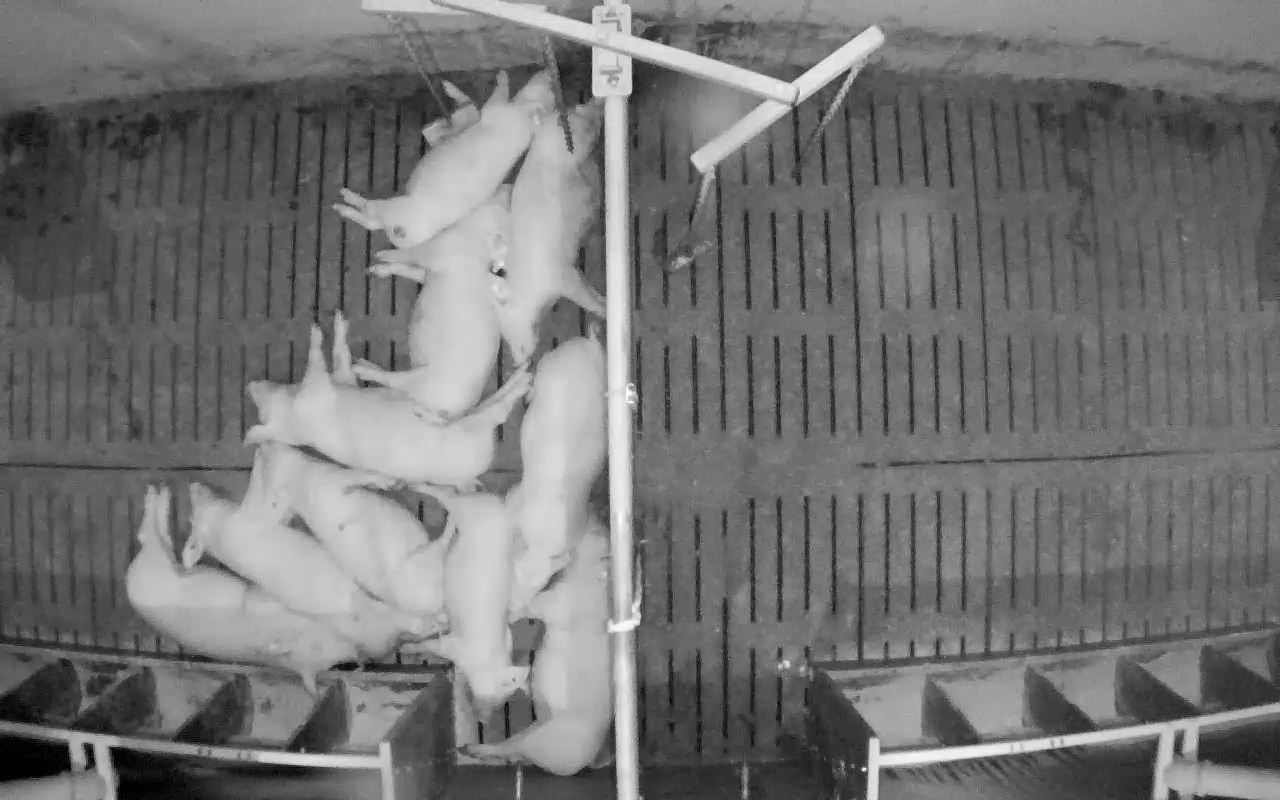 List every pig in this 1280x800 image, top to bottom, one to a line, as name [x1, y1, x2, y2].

pig [332, 65, 557, 248]
pig [486, 95, 607, 365]
pig [351, 183, 513, 413]
pig [242, 306, 531, 488]
pig [502, 324, 607, 613]
pig [256, 440, 458, 615]
pig [178, 449, 446, 658]
pig [398, 479, 529, 722]
pig [122, 482, 359, 704]
pig [462, 502, 611, 780]